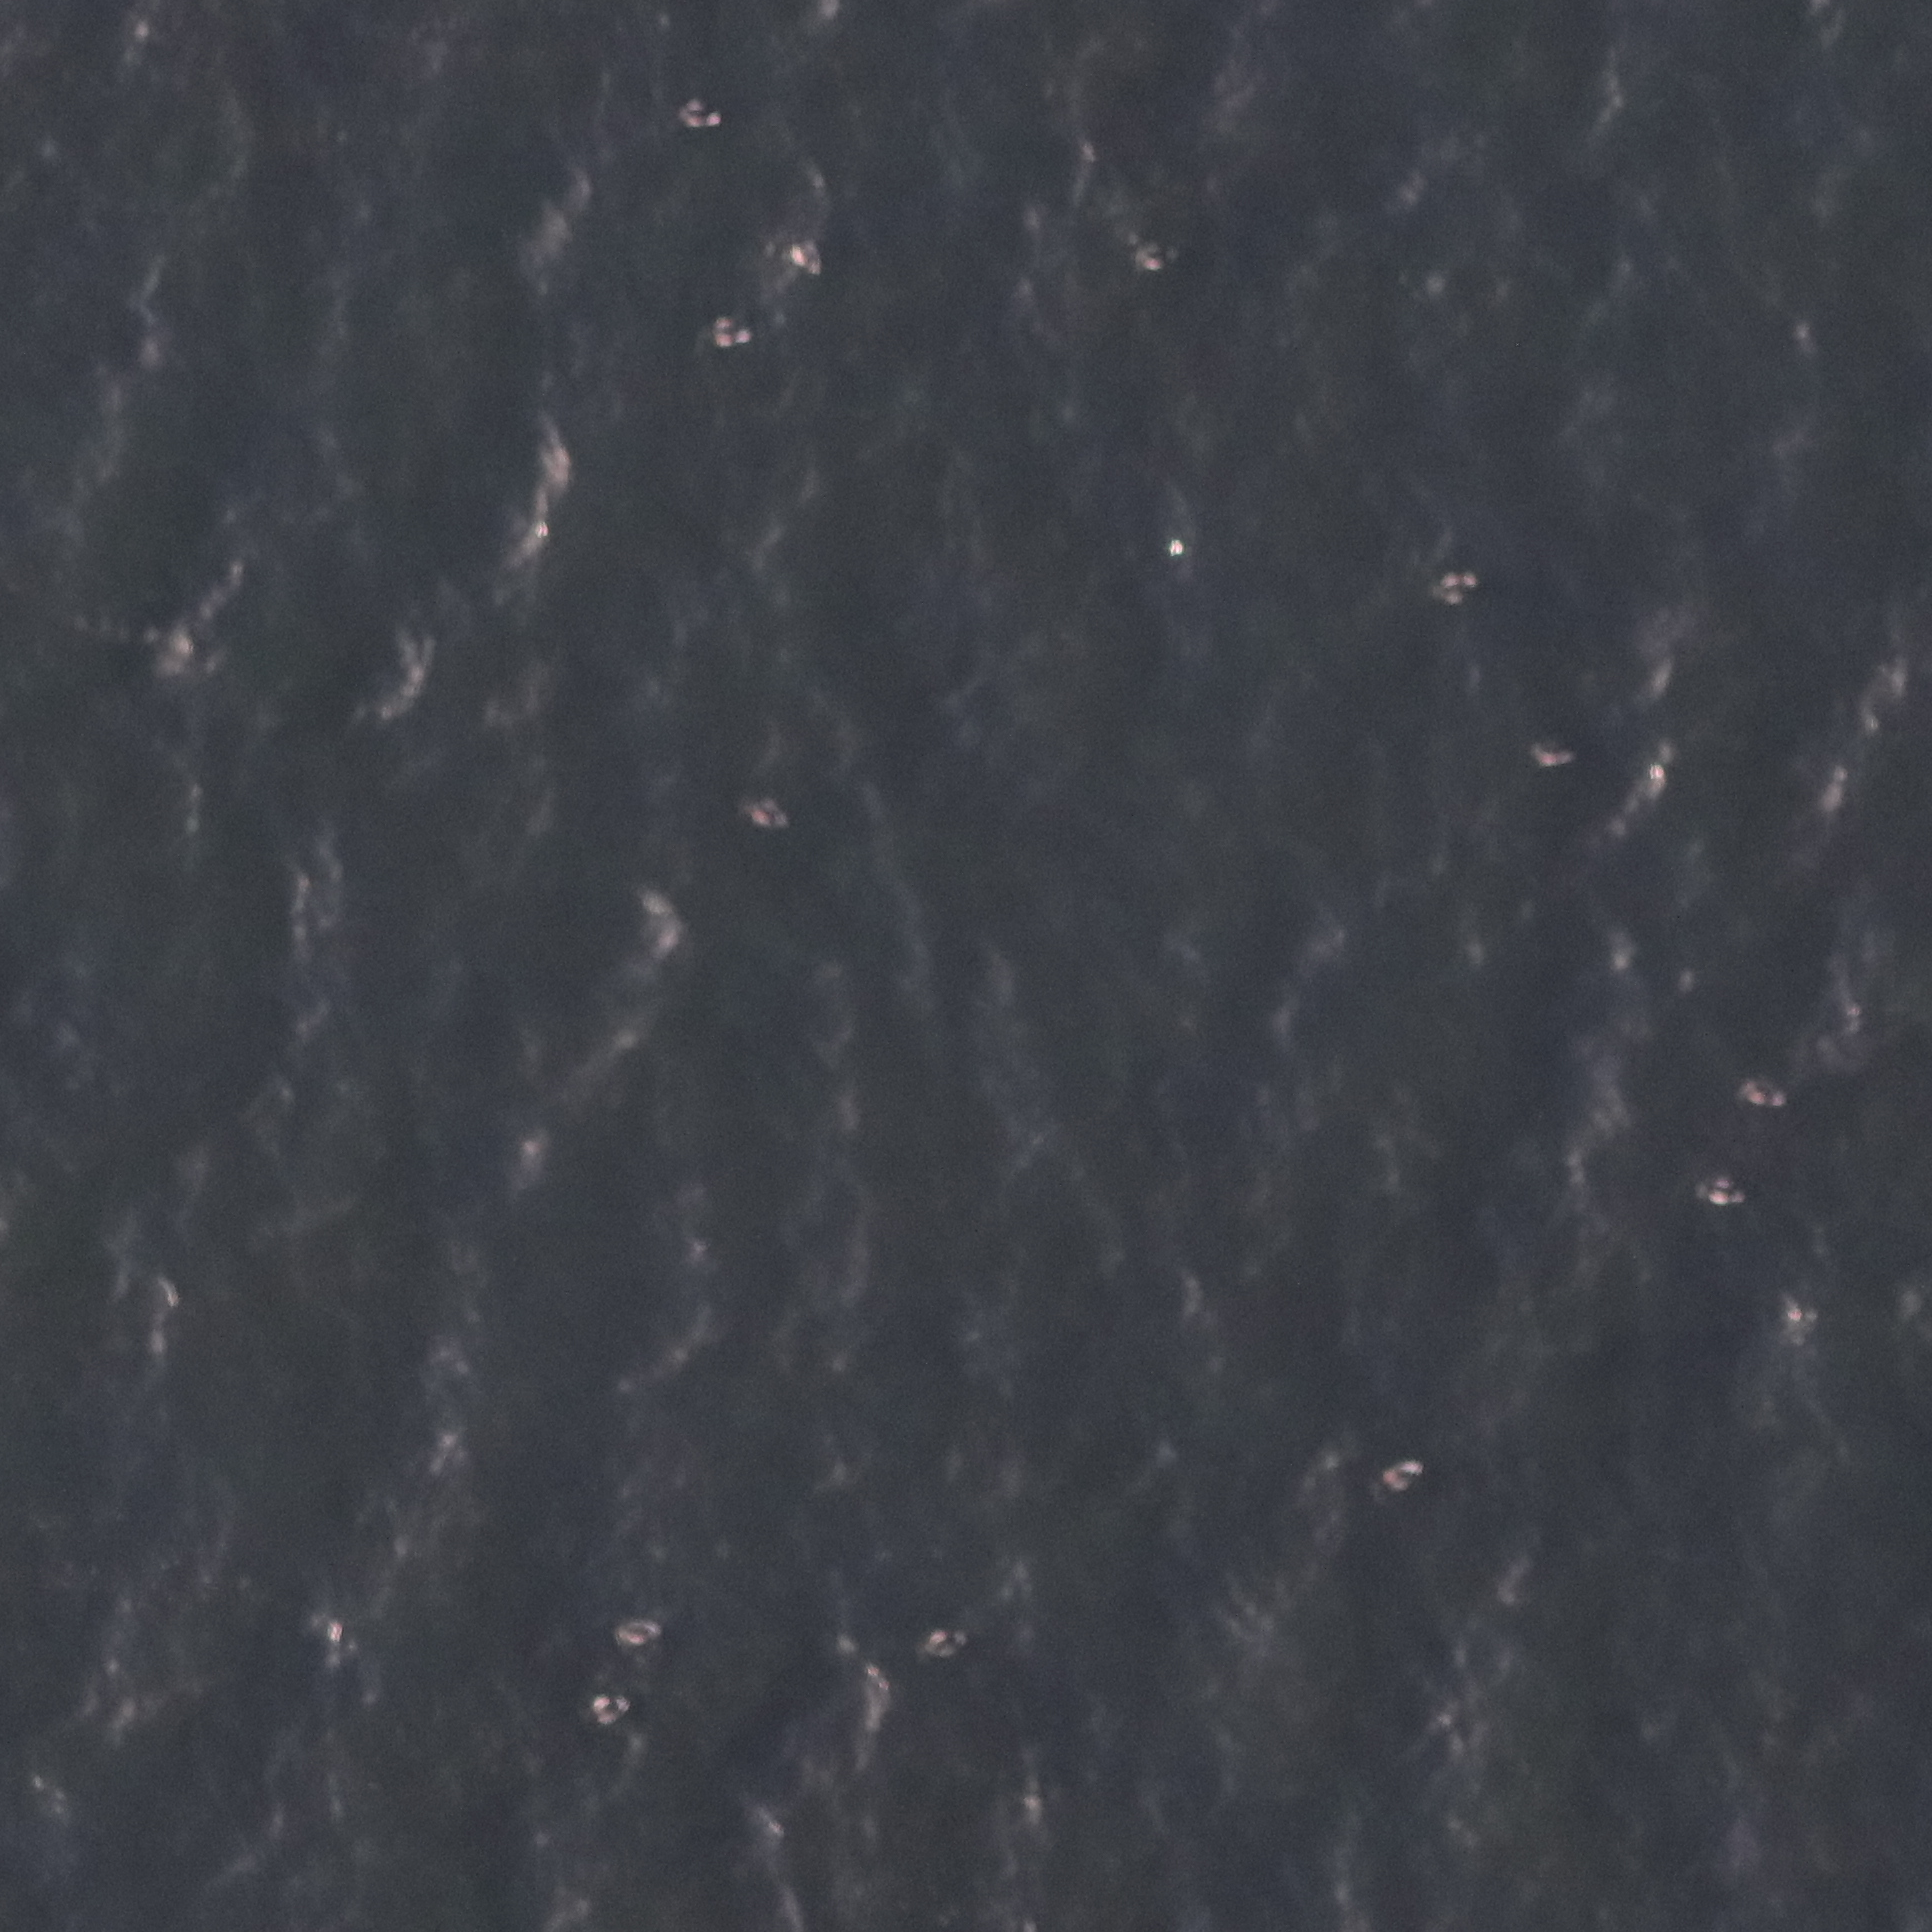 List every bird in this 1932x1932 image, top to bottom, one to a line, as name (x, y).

brant (702, 113)
brant (805, 250)
brant (1151, 255)
brant (724, 332)
brant (1454, 587)
brant (1548, 751)
brant (768, 812)
brant (1763, 1093)
brant (1722, 1189)
brant (1401, 1474)
brant (644, 1634)
brant (945, 1644)
brant (606, 1710)